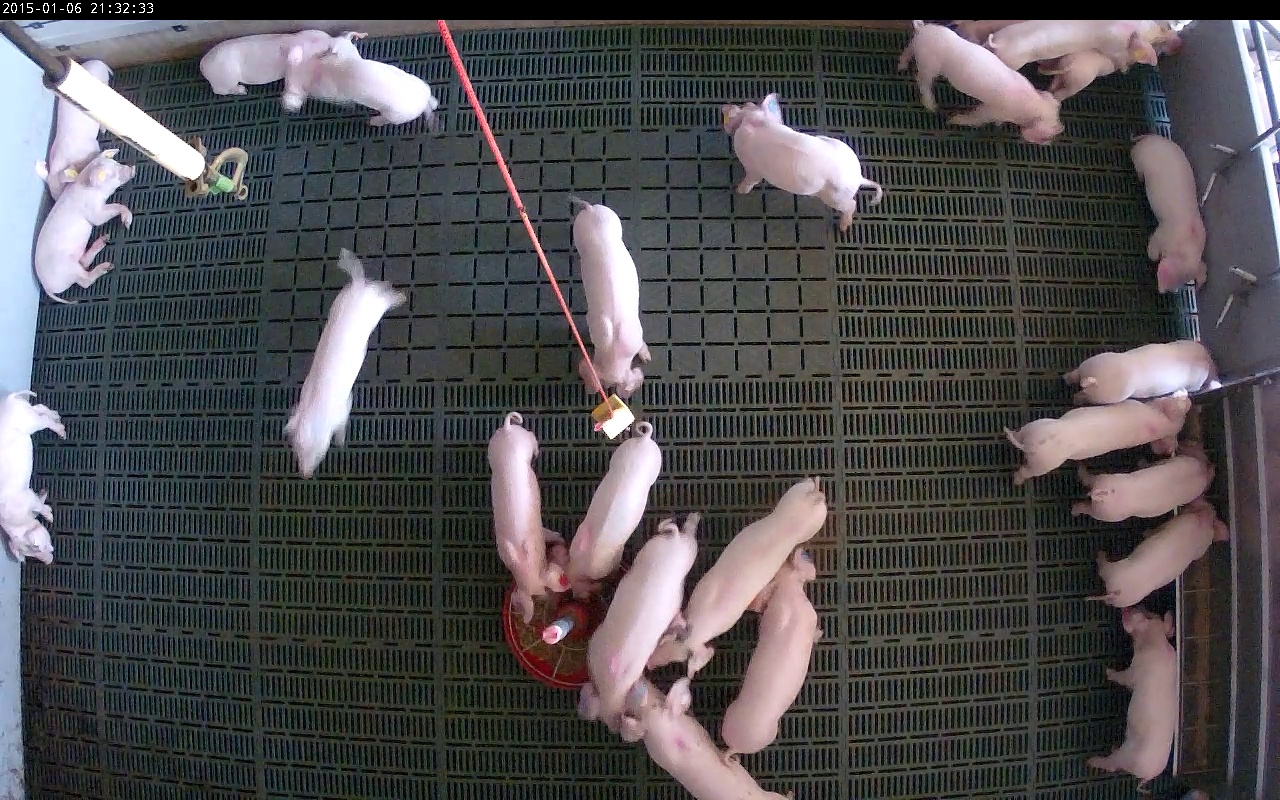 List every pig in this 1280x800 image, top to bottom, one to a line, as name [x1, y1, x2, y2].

pig [896, 19, 1065, 147]
pig [1039, 20, 1182, 102]
pig [944, 21, 1026, 46]
pig [982, 22, 1168, 73]
pig [196, 28, 368, 97]
pig [282, 46, 443, 127]
pig [33, 59, 114, 202]
pig [722, 92, 883, 232]
pig [1132, 131, 1208, 294]
pig [33, 148, 138, 305]
pig [569, 194, 653, 395]
pig [282, 245, 409, 479]
pig [1063, 338, 1224, 406]
pig [1001, 388, 1194, 488]
pig [0, 390, 70, 564]
pig [487, 412, 570, 625]
pig [550, 423, 662, 602]
pig [1073, 440, 1215, 523]
pig [646, 477, 831, 677]
pig [1084, 496, 1229, 608]
pig [575, 510, 703, 735]
pig [720, 544, 825, 769]
pig [1089, 606, 1178, 792]
pig [618, 677, 795, 799]